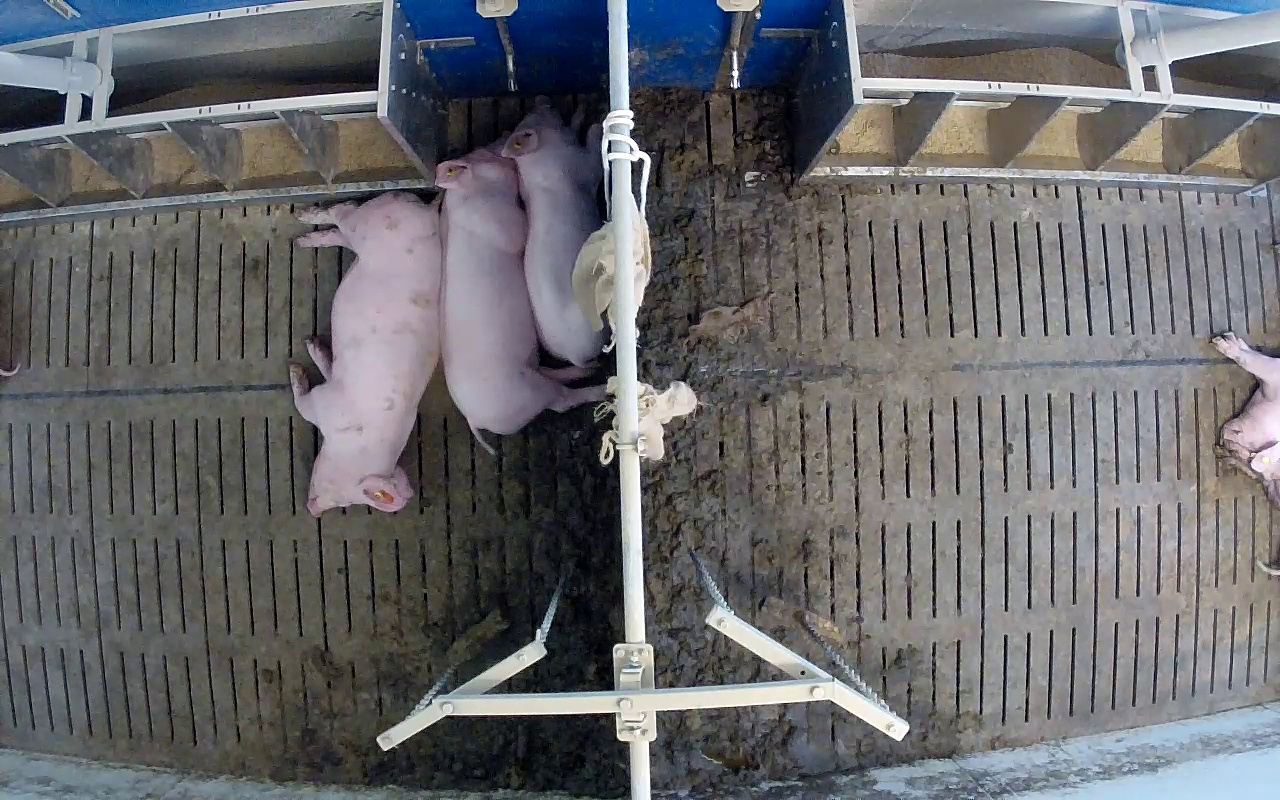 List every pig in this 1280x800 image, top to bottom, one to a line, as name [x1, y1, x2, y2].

pig [502, 93, 607, 368]
pig [436, 130, 609, 454]
pig [286, 187, 442, 519]
pig [1210, 329, 1279, 474]